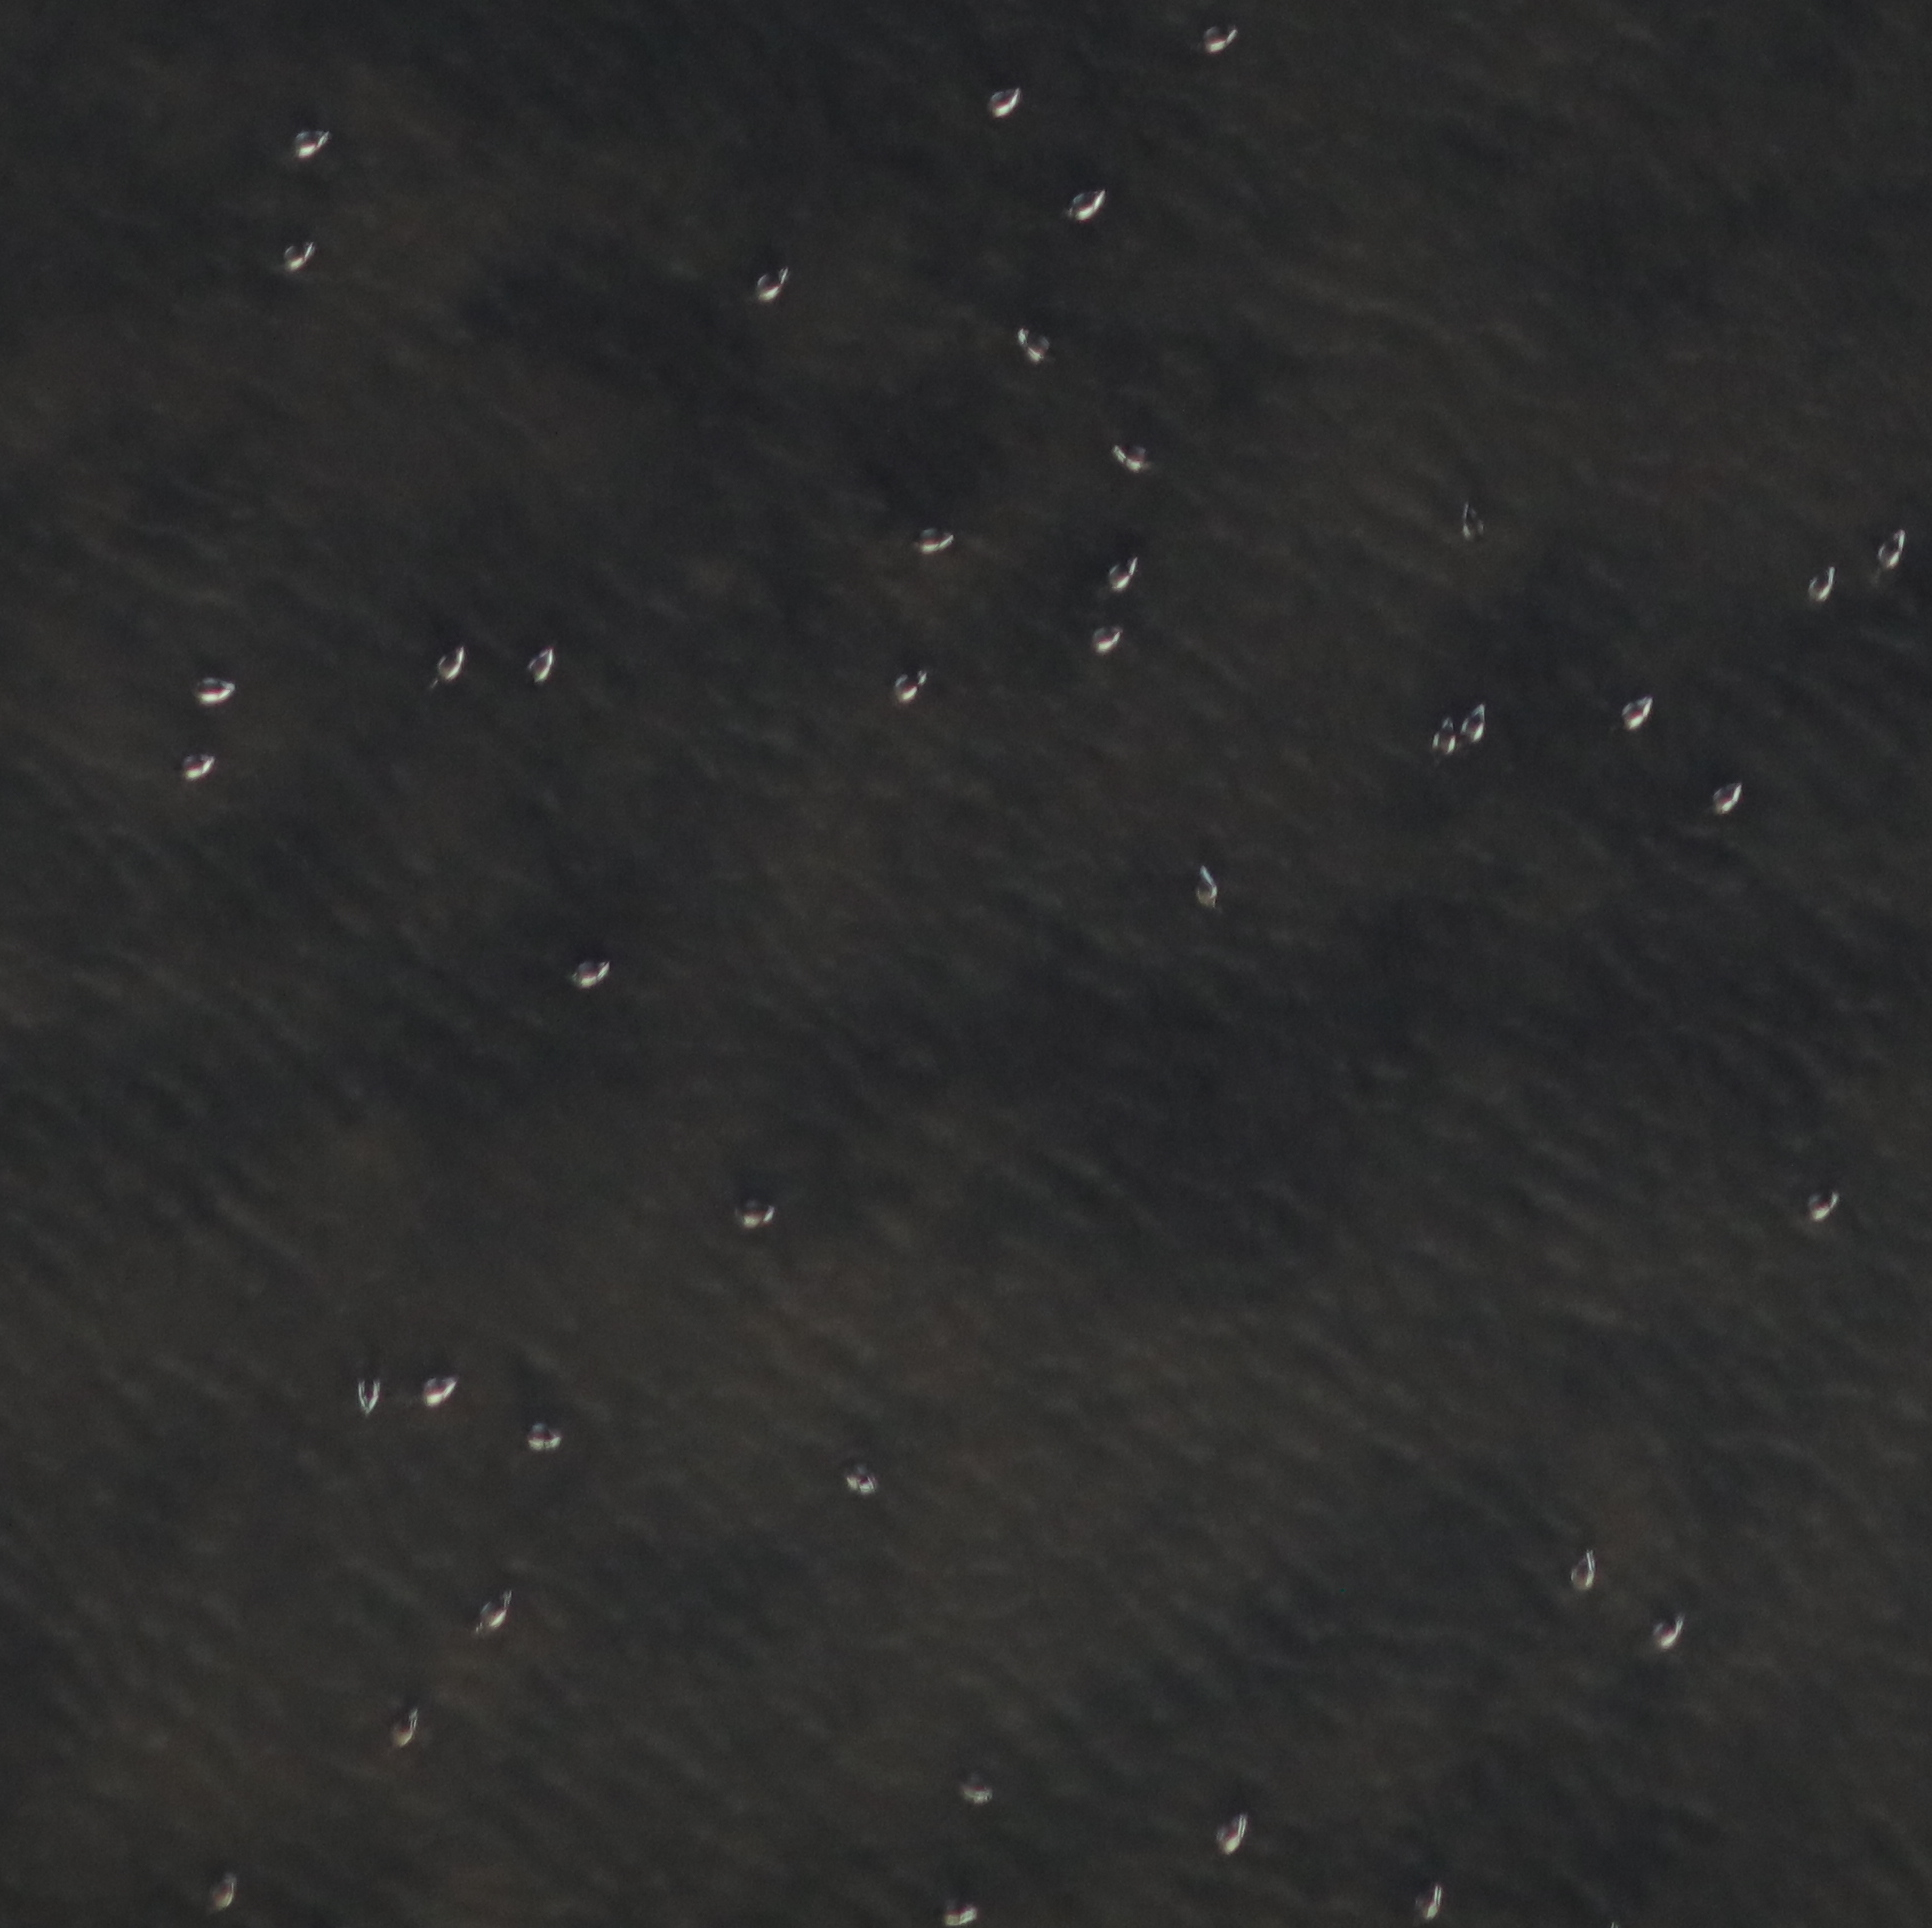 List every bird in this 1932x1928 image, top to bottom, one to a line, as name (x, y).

brant (1216, 37)
brant (1004, 106)
brant (311, 142)
brant (1086, 203)
brant (294, 256)
brant (770, 284)
brant (1036, 346)
brant (1131, 464)
brant (1471, 525)
brant (936, 543)
brant (1893, 551)
brant (1121, 575)
brant (1821, 586)
brant (1104, 639)
brant (451, 666)
brant (540, 667)
brant (909, 687)
brant (210, 696)
brant (1635, 709)
brant (1484, 721)
brant (1447, 746)
brant (196, 765)
brant (1721, 801)
brant (1208, 892)
brant (589, 971)
brant (1824, 1206)
brant (755, 1214)
brant (436, 1390)
brant (368, 1391)
brant (543, 1430)
brant (854, 1472)
brant (1583, 1573)
brant (492, 1614)
brant (1667, 1631)
brant (405, 1730)
brant (979, 1788)
brant (1233, 1834)
brant (224, 1898)
brant (1428, 1898)
brant (956, 1907)